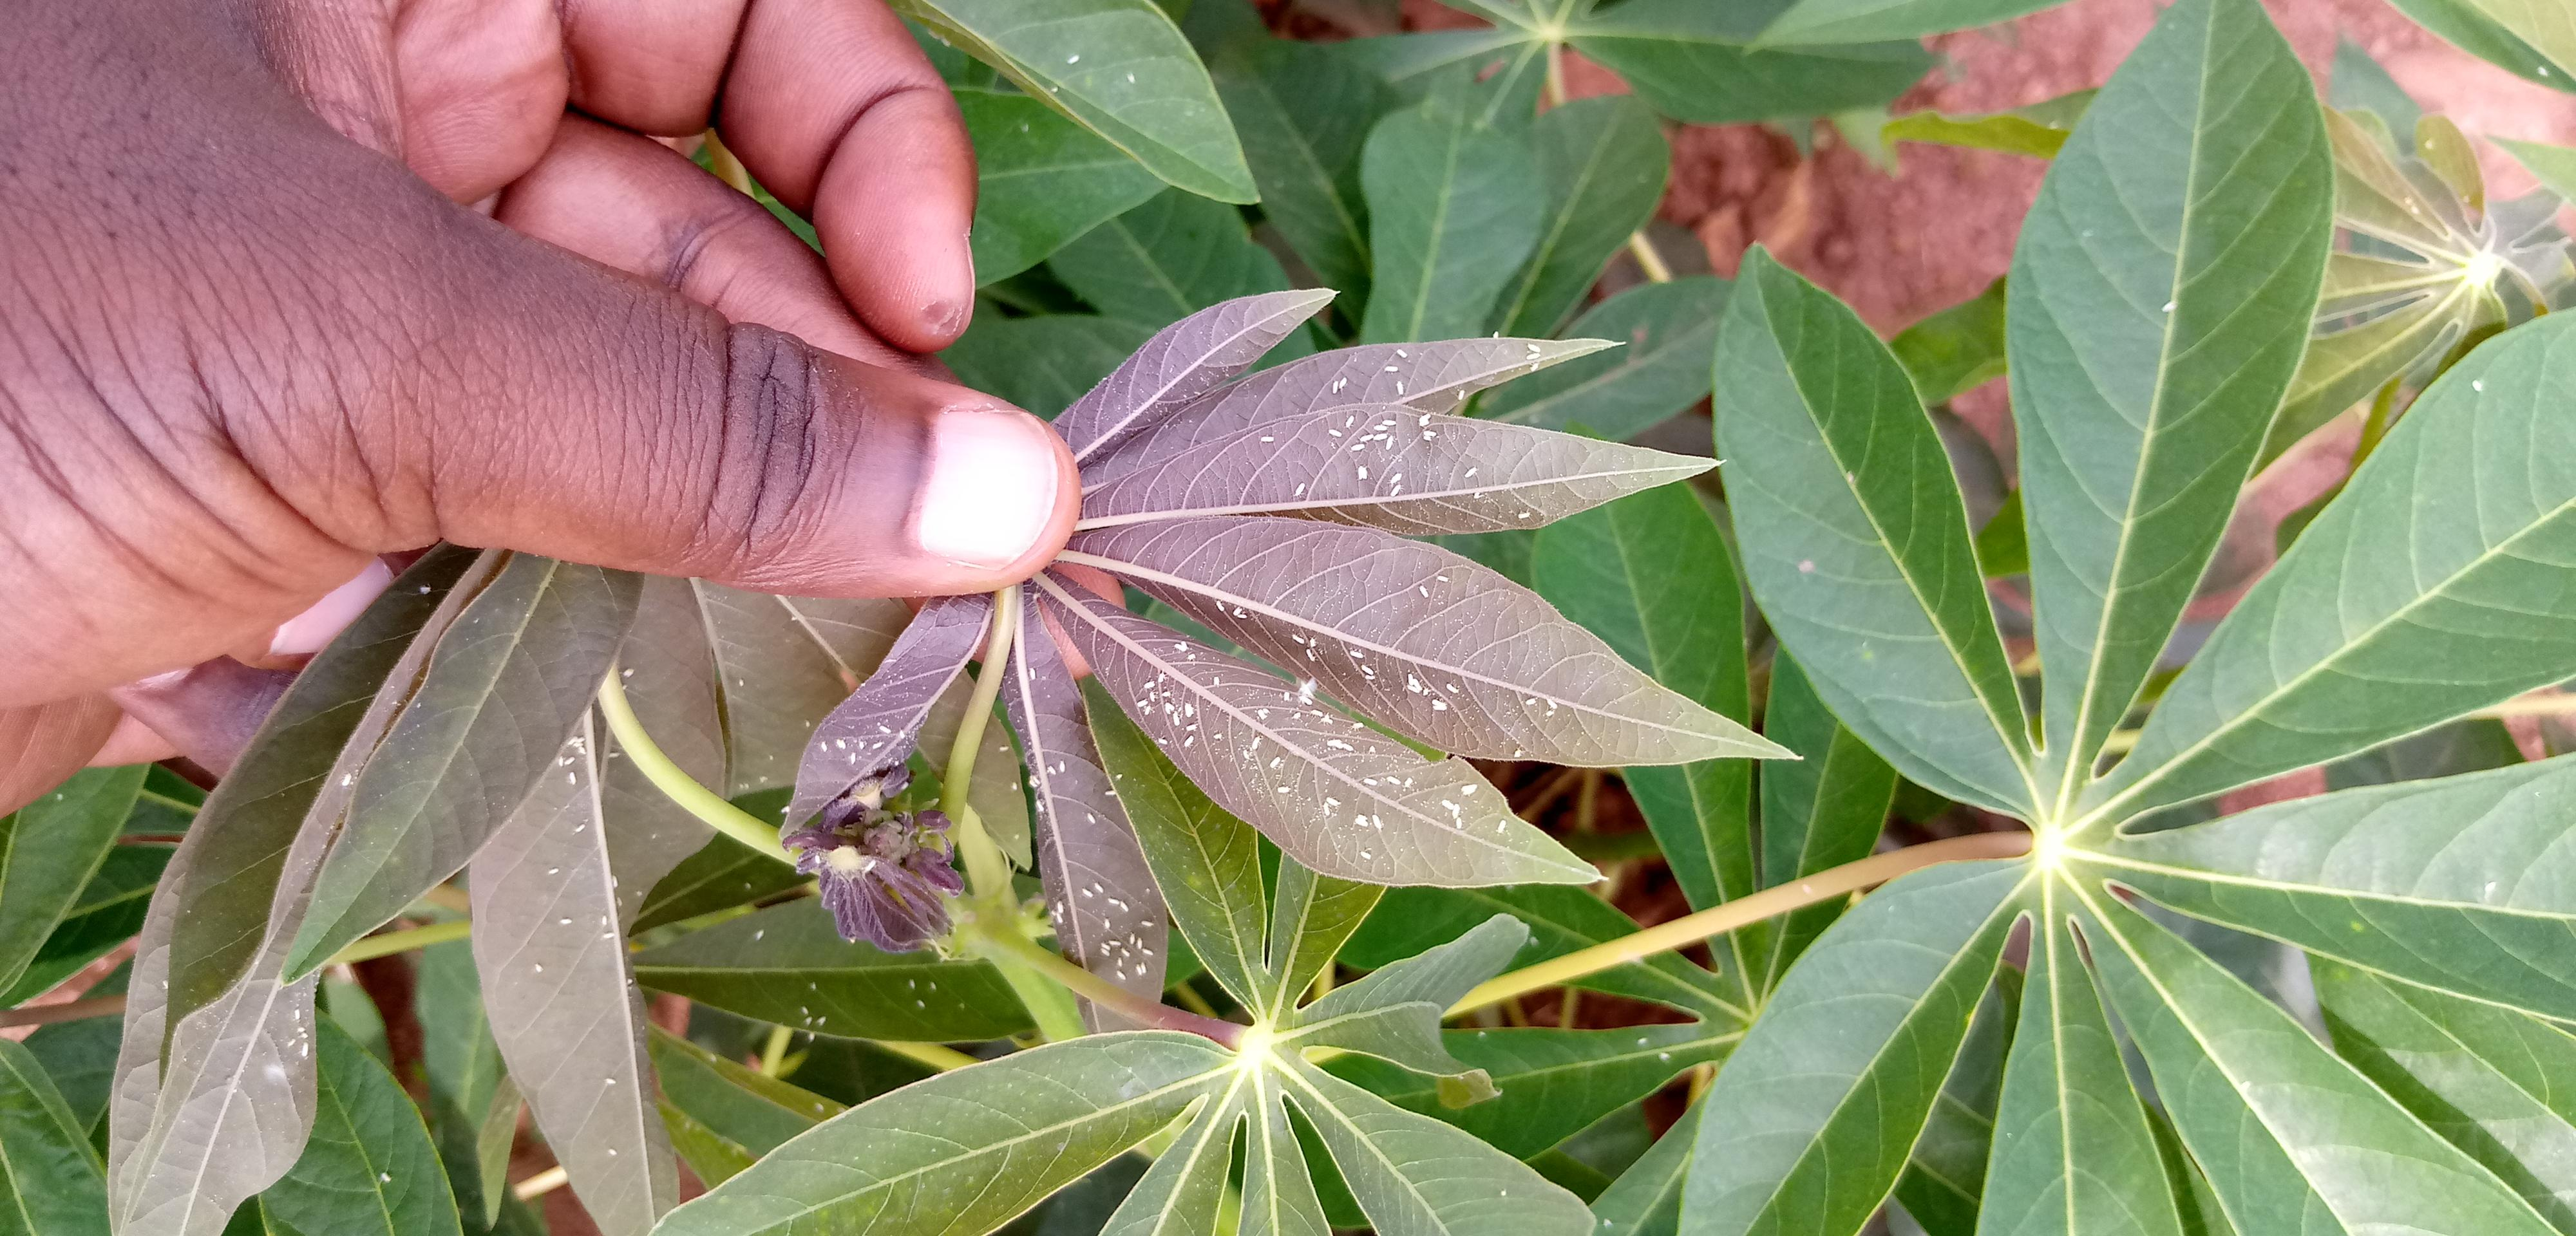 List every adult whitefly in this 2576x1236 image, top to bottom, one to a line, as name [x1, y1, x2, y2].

whitefly [1064, 52, 1084, 68]
whitefly [1492, 329, 1501, 339]
whitefly [1526, 342, 1543, 353]
whitefly [1395, 346, 1410, 359]
whitefly [1526, 352, 1542, 360]
whitefly [1529, 362, 1540, 373]
whitefly [1382, 364, 1400, 373]
whitefly [1339, 375, 1349, 390]
whitefly [1395, 379, 1406, 397]
whitefly [1332, 380, 1339, 395]
whitefly [1456, 389, 1466, 402]
whitefly [1419, 412, 1432, 421]
whitefly [1343, 413, 1356, 429]
whitefly [1381, 418, 1399, 426]
whitefly [1418, 420, 1431, 428]
whitefly [1373, 424, 1388, 433]
whitefly [1327, 427, 1343, 438]
whitefly [1422, 429, 1437, 437]
whitefly [1374, 432, 1388, 440]
whitefly [1258, 433, 1276, 444]
whitefly [1359, 433, 1374, 443]
whitefly [1385, 434, 1396, 451]
whitefly [1423, 435, 1432, 442]
whitefly [1349, 443, 1365, 452]
whitefly [1357, 464, 1363, 481]
whitefly [1462, 464, 1479, 479]
whitefly [1363, 465, 1369, 480]
whitefly [1389, 471, 1403, 485]
whitefly [1292, 479, 1307, 498]
whitefly [1389, 483, 1403, 498]
whitefly [1473, 491, 1486, 501]
whitefly [1515, 509, 1533, 520]
whitefly [1435, 573, 1450, 584]
whitefly [1418, 583, 1430, 600]
whitefly [1215, 599, 1226, 612]
whitefly [1232, 605, 1244, 616]
whitefly [1236, 613, 1249, 620]
whitefly [1291, 632, 1305, 646]
whitefly [1309, 635, 1318, 648]
whitefly [1180, 640, 1188, 648]
whitefly [1173, 642, 1186, 652]
whitefly [1305, 647, 1317, 663]
whitefly [1349, 648, 1365, 660]
whitefly [1186, 653, 1198, 662]
whitefly [1360, 662, 1376, 675]
whitefly [1028, 666, 1038, 682]
whitefly [1157, 671, 1167, 684]
whitefly [1408, 671, 1414, 686]
whitefly [1212, 674, 1221, 688]
whitefly [1363, 675, 1377, 680]
whitefly [1414, 677, 1423, 691]
whitefly [1142, 678, 1157, 689]
whitefly [1444, 681, 1461, 695]
whitefly [1406, 684, 1420, 693]
whitefly [1422, 686, 1432, 697]
whitefly [1160, 689, 1172, 698]
whitefly [1148, 689, 1157, 702]
whitefly [1282, 689, 1291, 703]
whitefly [1297, 695, 1313, 706]
whitefly [1524, 697, 1537, 706]
whitefly [1545, 697, 1559, 709]
whitefly [1137, 697, 1149, 708]
whitefly [1430, 698, 1450, 706]
whitefly [1164, 701, 1176, 710]
whitefly [1184, 701, 1189, 719]
whitefly [1189, 702, 1195, 716]
whitefly [1144, 704, 1152, 716]
whitefly [1165, 705, 1171, 715]
whitefly [1432, 705, 1448, 711]
whitefly [1262, 707, 1271, 715]
whitefly [1256, 707, 1267, 721]
whitefly [1308, 707, 1323, 718]
whitefly [1172, 709, 1182, 727]
whitefly [1545, 709, 1555, 718]
whitefly [1291, 710, 1302, 721]
whitefly [1320, 712, 1335, 725]
whitefly [1350, 721, 1367, 733]
whitefly [1186, 722, 1199, 733]
whitefly [878, 724, 893, 735]
whitefly [898, 728, 906, 740]
whitefly [1211, 730, 1224, 740]
whitefly [1250, 733, 1263, 753]
whitefly [1183, 734, 1196, 749]
whitefly [568, 735, 578, 745]
whitefly [1157, 736, 1168, 745]
whitefly [836, 738, 842, 748]
whitefly [841, 738, 847, 750]
whitefly [1326, 738, 1343, 747]
whitefly [820, 740, 828, 754]
whitefly [858, 740, 867, 751]
whitefly [873, 740, 884, 750]
whitefly [573, 742, 585, 747]
whitefly [1336, 742, 1343, 749]
whitefly [1344, 742, 1356, 752]
whitefly [997, 744, 1011, 754]
whitefly [1367, 744, 1378, 754]
whitefly [578, 746, 587, 755]
whitefly [1242, 747, 1250, 762]
whitefly [1512, 747, 1522, 758]
whitefly [608, 750, 621, 760]
whitefly [849, 751, 858, 767]
whitefly [558, 754, 564, 769]
whitefly [1267, 754, 1283, 769]
whitefly [565, 756, 576, 766]
whitefly [1059, 758, 1068, 775]
whitefly [1046, 763, 1059, 776]
whitefly [339, 769, 357, 789]
whitefly [568, 771, 578, 786]
whitefly [1114, 772, 1123, 781]
whitefly [1385, 774, 1402, 787]
whitefly [1034, 774, 1043, 785]
whitefly [1403, 775, 1414, 789]
whitefly [1363, 776, 1378, 787]
whitefly [1029, 778, 1038, 788]
whitefly [1461, 783, 1478, 791]
whitefly [1277, 783, 1293, 796]
whitefly [1462, 788, 1477, 796]
whitefly [1103, 789, 1117, 797]
whitefly [1325, 795, 1342, 808]
whitefly [1440, 798, 1454, 811]
whitefly [1035, 798, 1046, 813]
whitefly [1323, 801, 1331, 816]
whitefly [1452, 802, 1461, 819]
whitefly [780, 804, 792, 814]
whitefly [1086, 810, 1098, 825]
whitefly [1356, 813, 1368, 821]
whitefly [1372, 813, 1384, 830]
whitefly [1455, 816, 1464, 830]
whitefly [1495, 817, 1509, 836]
whitefly [1354, 818, 1368, 828]
whitefly [573, 823, 587, 833]
whitefly [1359, 849, 1374, 863]
whitefly [813, 854, 822, 865]
whitefly [864, 859, 876, 872]
whitefly [547, 866, 562, 876]
whitefly [611, 874, 620, 888]
whitefly [1093, 881, 1104, 894]
whitefly [1081, 886, 1095, 899]
whitefly [1106, 895, 1120, 906]
whitefly [1056, 898, 1065, 913]
whitefly [1121, 900, 1130, 913]
whitefly [1056, 912, 1065, 924]
whitefly [600, 913, 610, 926]
whitefly [558, 915, 575, 926]
whitefly [1103, 915, 1112, 930]
whitefly [1139, 919, 1155, 928]
whitefly [1129, 930, 1135, 946]
whitefly [600, 931, 618, 941]
whitefly [1137, 935, 1143, 951]
whitefly [1108, 938, 1122, 946]
whitefly [1100, 941, 1111, 951]
whitefly [1120, 946, 1132, 957]
whitefly [1099, 948, 1111, 957]
whitefly [1142, 948, 1155, 956]
whitefly [1116, 955, 1125, 967]
whitefly [533, 962, 545, 975]
whitefly [1140, 962, 1148, 975]
whitefly [1135, 962, 1142, 976]
whitefly [1115, 969, 1127, 981]
whitefly [293, 1007, 302, 1020]
whitefly [295, 1026, 307, 1033]
whitefly [299, 1032, 310, 1039]
whitefly [299, 1041, 310, 1058]
whitefly [603, 1076, 619, 1085]
whitefly [606, 1146, 621, 1157]